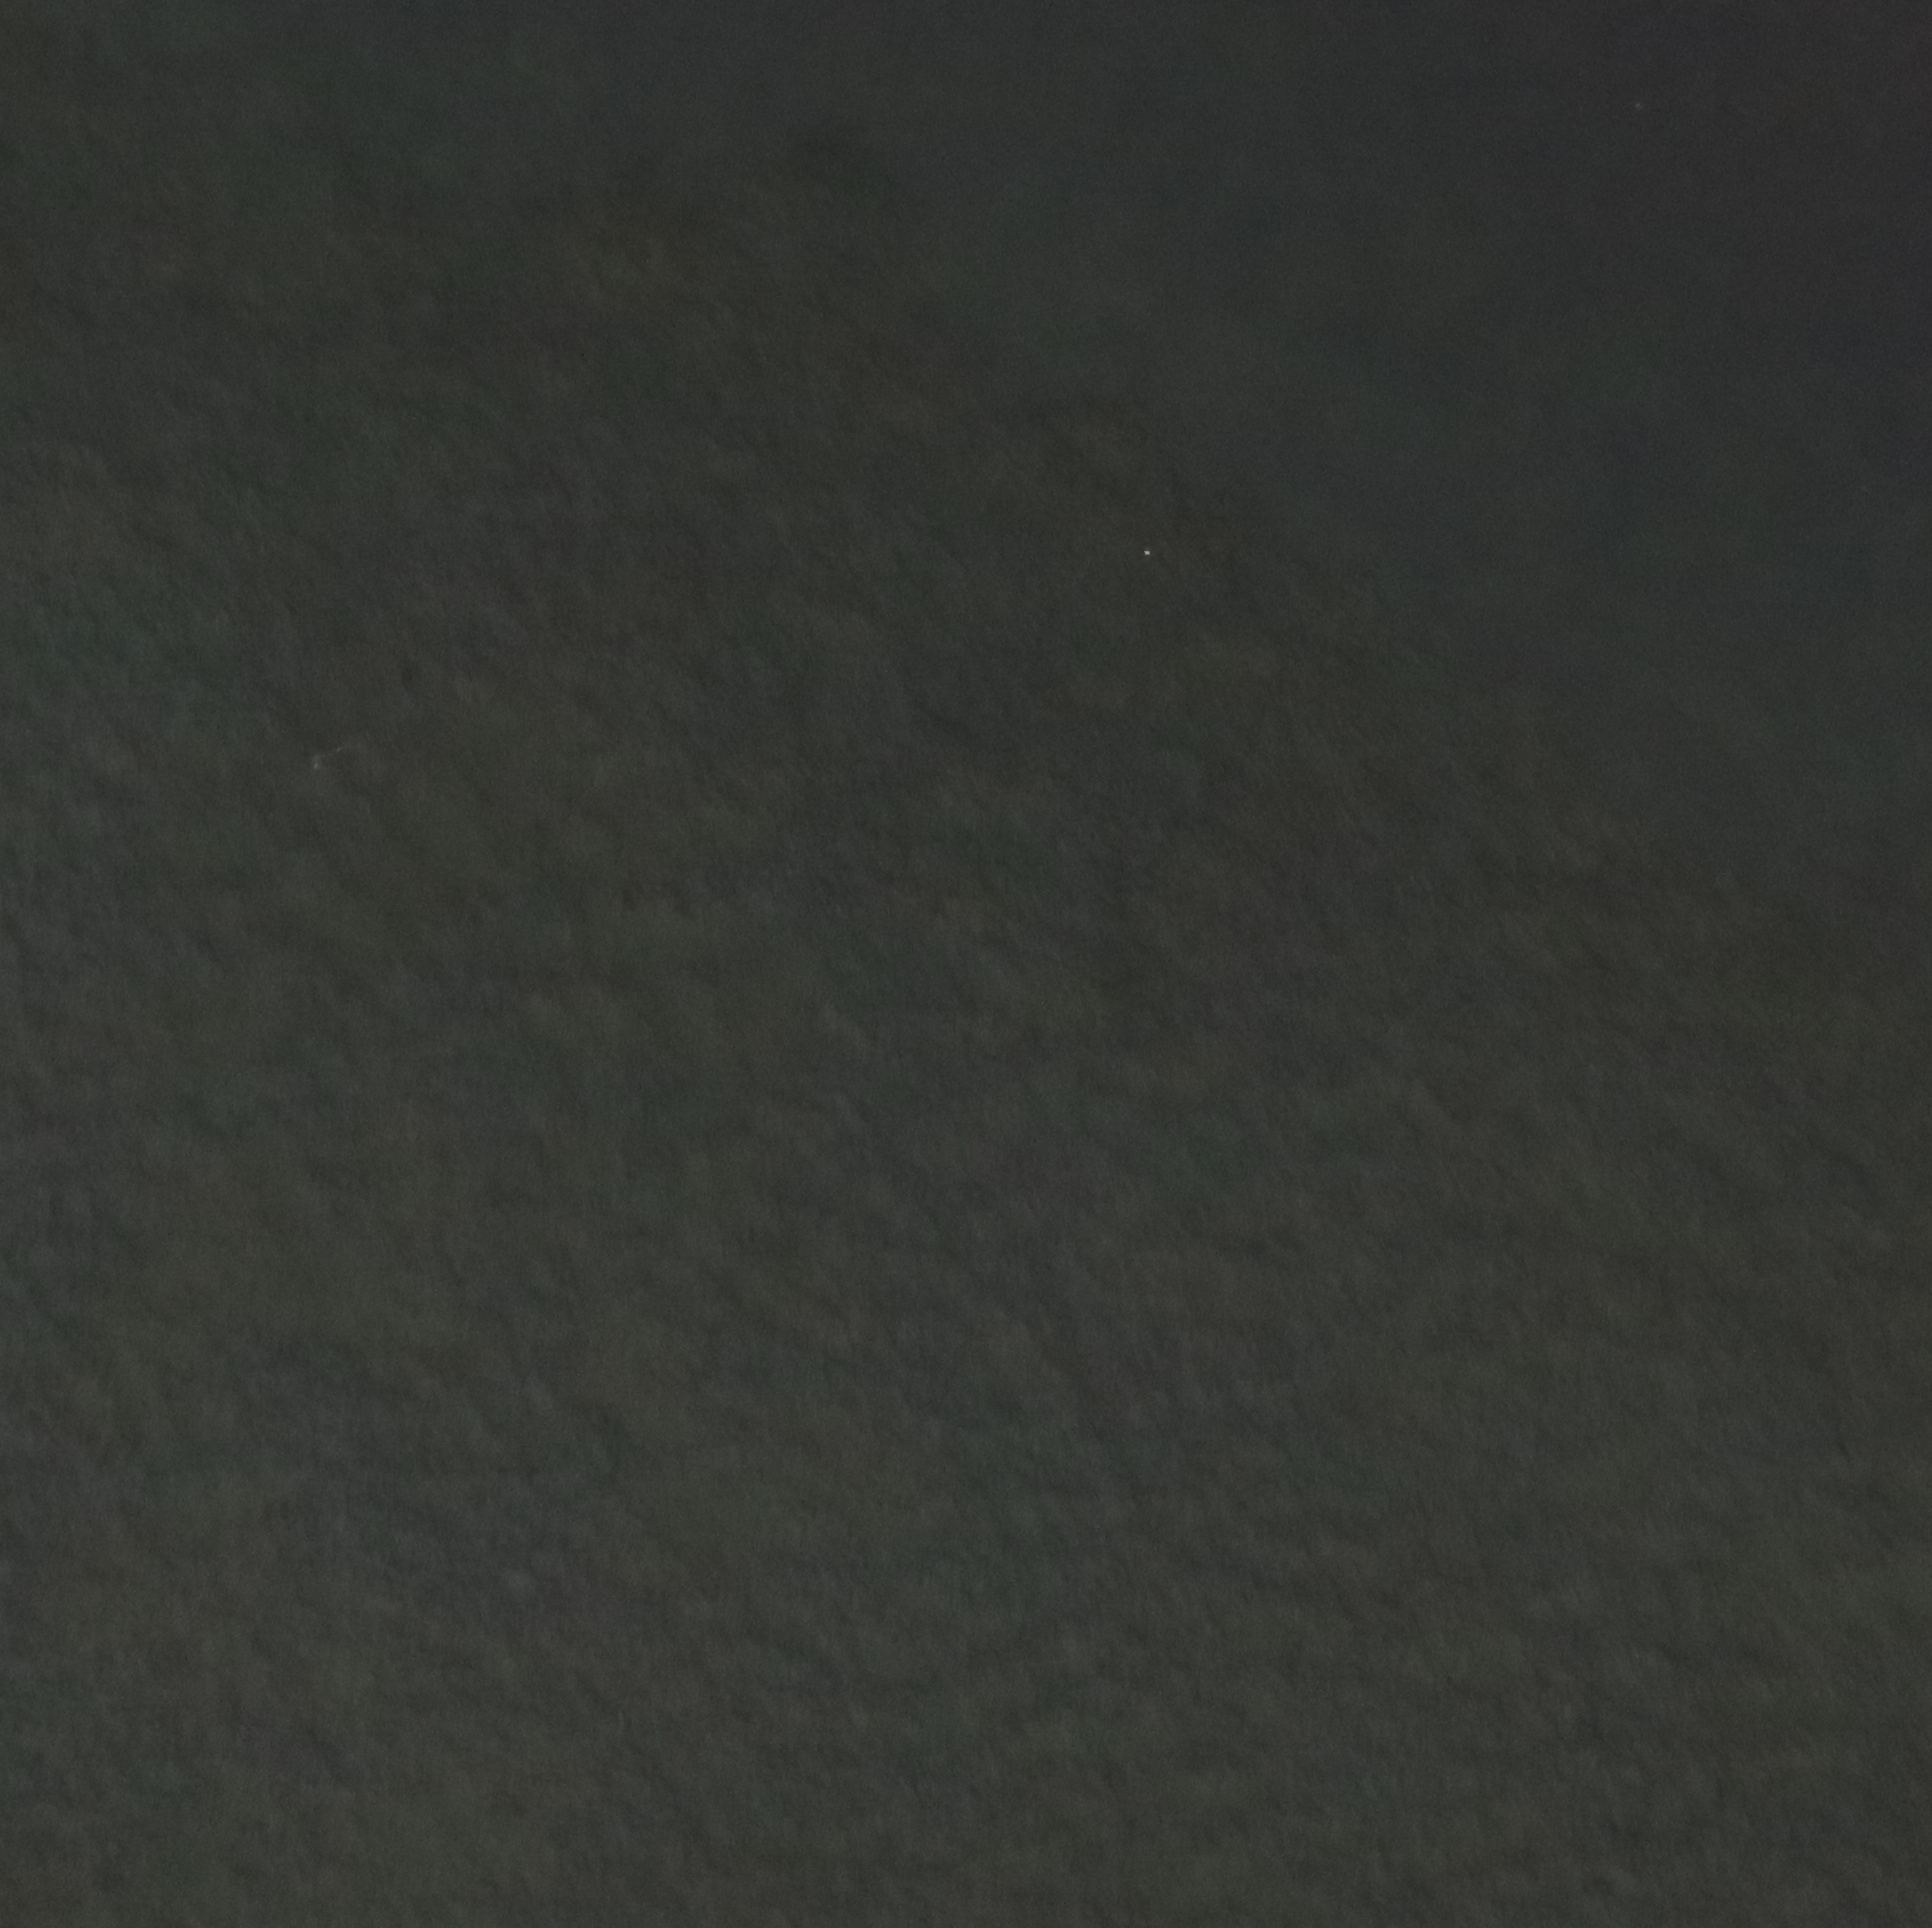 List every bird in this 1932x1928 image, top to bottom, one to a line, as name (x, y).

None